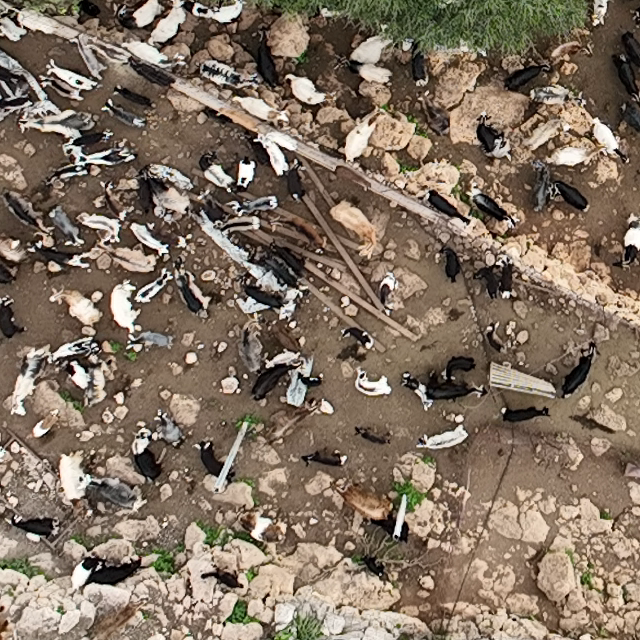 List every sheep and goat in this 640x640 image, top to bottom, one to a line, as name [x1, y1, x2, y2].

goat [114, 0, 164, 29]
goat [148, 0, 185, 42]
goat [182, 0, 212, 18]
goat [210, 0, 244, 23]
goat [591, 0, 608, 25]
goat [632, 0, 639, 26]
goat [0, 16, 28, 42]
goat [257, 27, 280, 87]
goat [621, 30, 639, 76]
goat [73, 33, 107, 79]
goat [332, 34, 393, 70]
goat [549, 39, 594, 68]
goat [121, 42, 184, 69]
goat [411, 46, 429, 85]
goat [613, 52, 639, 108]
goat [128, 56, 175, 86]
goat [331, 56, 391, 85]
goat [200, 57, 255, 88]
goat [0, 60, 16, 83]
goat [46, 61, 98, 90]
goat [504, 64, 550, 90]
goat [285, 72, 337, 104]
goat [39, 75, 82, 101]
goat [112, 85, 154, 109]
goat [529, 85, 586, 106]
goat [417, 90, 451, 135]
goat [0, 95, 34, 108]
goat [102, 96, 147, 129]
goat [233, 96, 290, 128]
goat [623, 102, 639, 147]
goat [478, 109, 497, 151]
goat [21, 110, 86, 133]
goat [344, 116, 381, 162]
goat [593, 118, 627, 164]
goat [523, 120, 569, 151]
goat [254, 131, 287, 175]
goat [64, 132, 114, 151]
goat [550, 143, 607, 166]
goat [77, 149, 131, 166]
goat [197, 149, 234, 185]
goat [286, 159, 305, 199]
goat [227, 160, 256, 190]
goat [45, 164, 88, 185]
goat [528, 165, 549, 212]
goat [144, 166, 191, 211]
goat [138, 169, 150, 214]
goat [101, 180, 131, 218]
goat [548, 180, 588, 213]
goat [0, 188, 53, 238]
goat [424, 188, 470, 225]
goat [198, 189, 235, 214]
goat [472, 191, 517, 228]
goat [234, 196, 278, 213]
goat [328, 199, 375, 256]
goat [52, 205, 84, 246]
goat [82, 214, 119, 243]
goat [212, 214, 259, 232]
goat [268, 214, 321, 247]
goat [612, 218, 639, 265]
goat [0, 221, 28, 260]
goat [130, 223, 168, 255]
goat [0, 236, 16, 284]
goat [269, 239, 303, 274]
goat [29, 240, 90, 269]
goat [94, 241, 157, 273]
goat [439, 246, 460, 282]
goat [265, 257, 299, 288]
goat [173, 258, 212, 313]
goat [498, 258, 514, 299]
goat [472, 265, 497, 298]
goat [136, 269, 173, 304]
goat [379, 271, 398, 315]
goat [109, 280, 140, 328]
goat [244, 283, 285, 310]
goat [46, 287, 102, 324]
goat [0, 294, 27, 338]
goat [237, 314, 263, 372]
goat [272, 315, 302, 352]
goat [485, 323, 507, 353]
goat [341, 326, 375, 350]
goat [128, 330, 172, 349]
goat [49, 336, 97, 367]
goat [560, 341, 597, 396]
goat [9, 344, 50, 416]
goat [265, 352, 299, 368]
goat [66, 358, 89, 388]
goat [251, 358, 304, 400]
goat [446, 358, 475, 382]
goat [83, 361, 113, 406]
goat [355, 367, 391, 395]
goat [299, 372, 321, 386]
goat [410, 377, 434, 410]
goat [427, 386, 488, 400]
goat [501, 407, 550, 423]
goat [29, 409, 58, 440]
goat [157, 409, 184, 446]
goat [355, 424, 391, 443]
goat [416, 426, 470, 448]
goat [130, 429, 162, 478]
goat [195, 442, 233, 483]
goat [301, 449, 346, 466]
goat [60, 451, 89, 507]
goat [78, 476, 140, 507]
goat [330, 479, 393, 519]
goat [238, 510, 285, 545]
goat [5, 513, 58, 535]
goat [371, 518, 408, 543]
goat [70, 556, 99, 594]
goat [88, 557, 141, 584]
goat [205, 568, 244, 588]
goat [0, 581, 8, 639]
goat [89, 598, 148, 635]